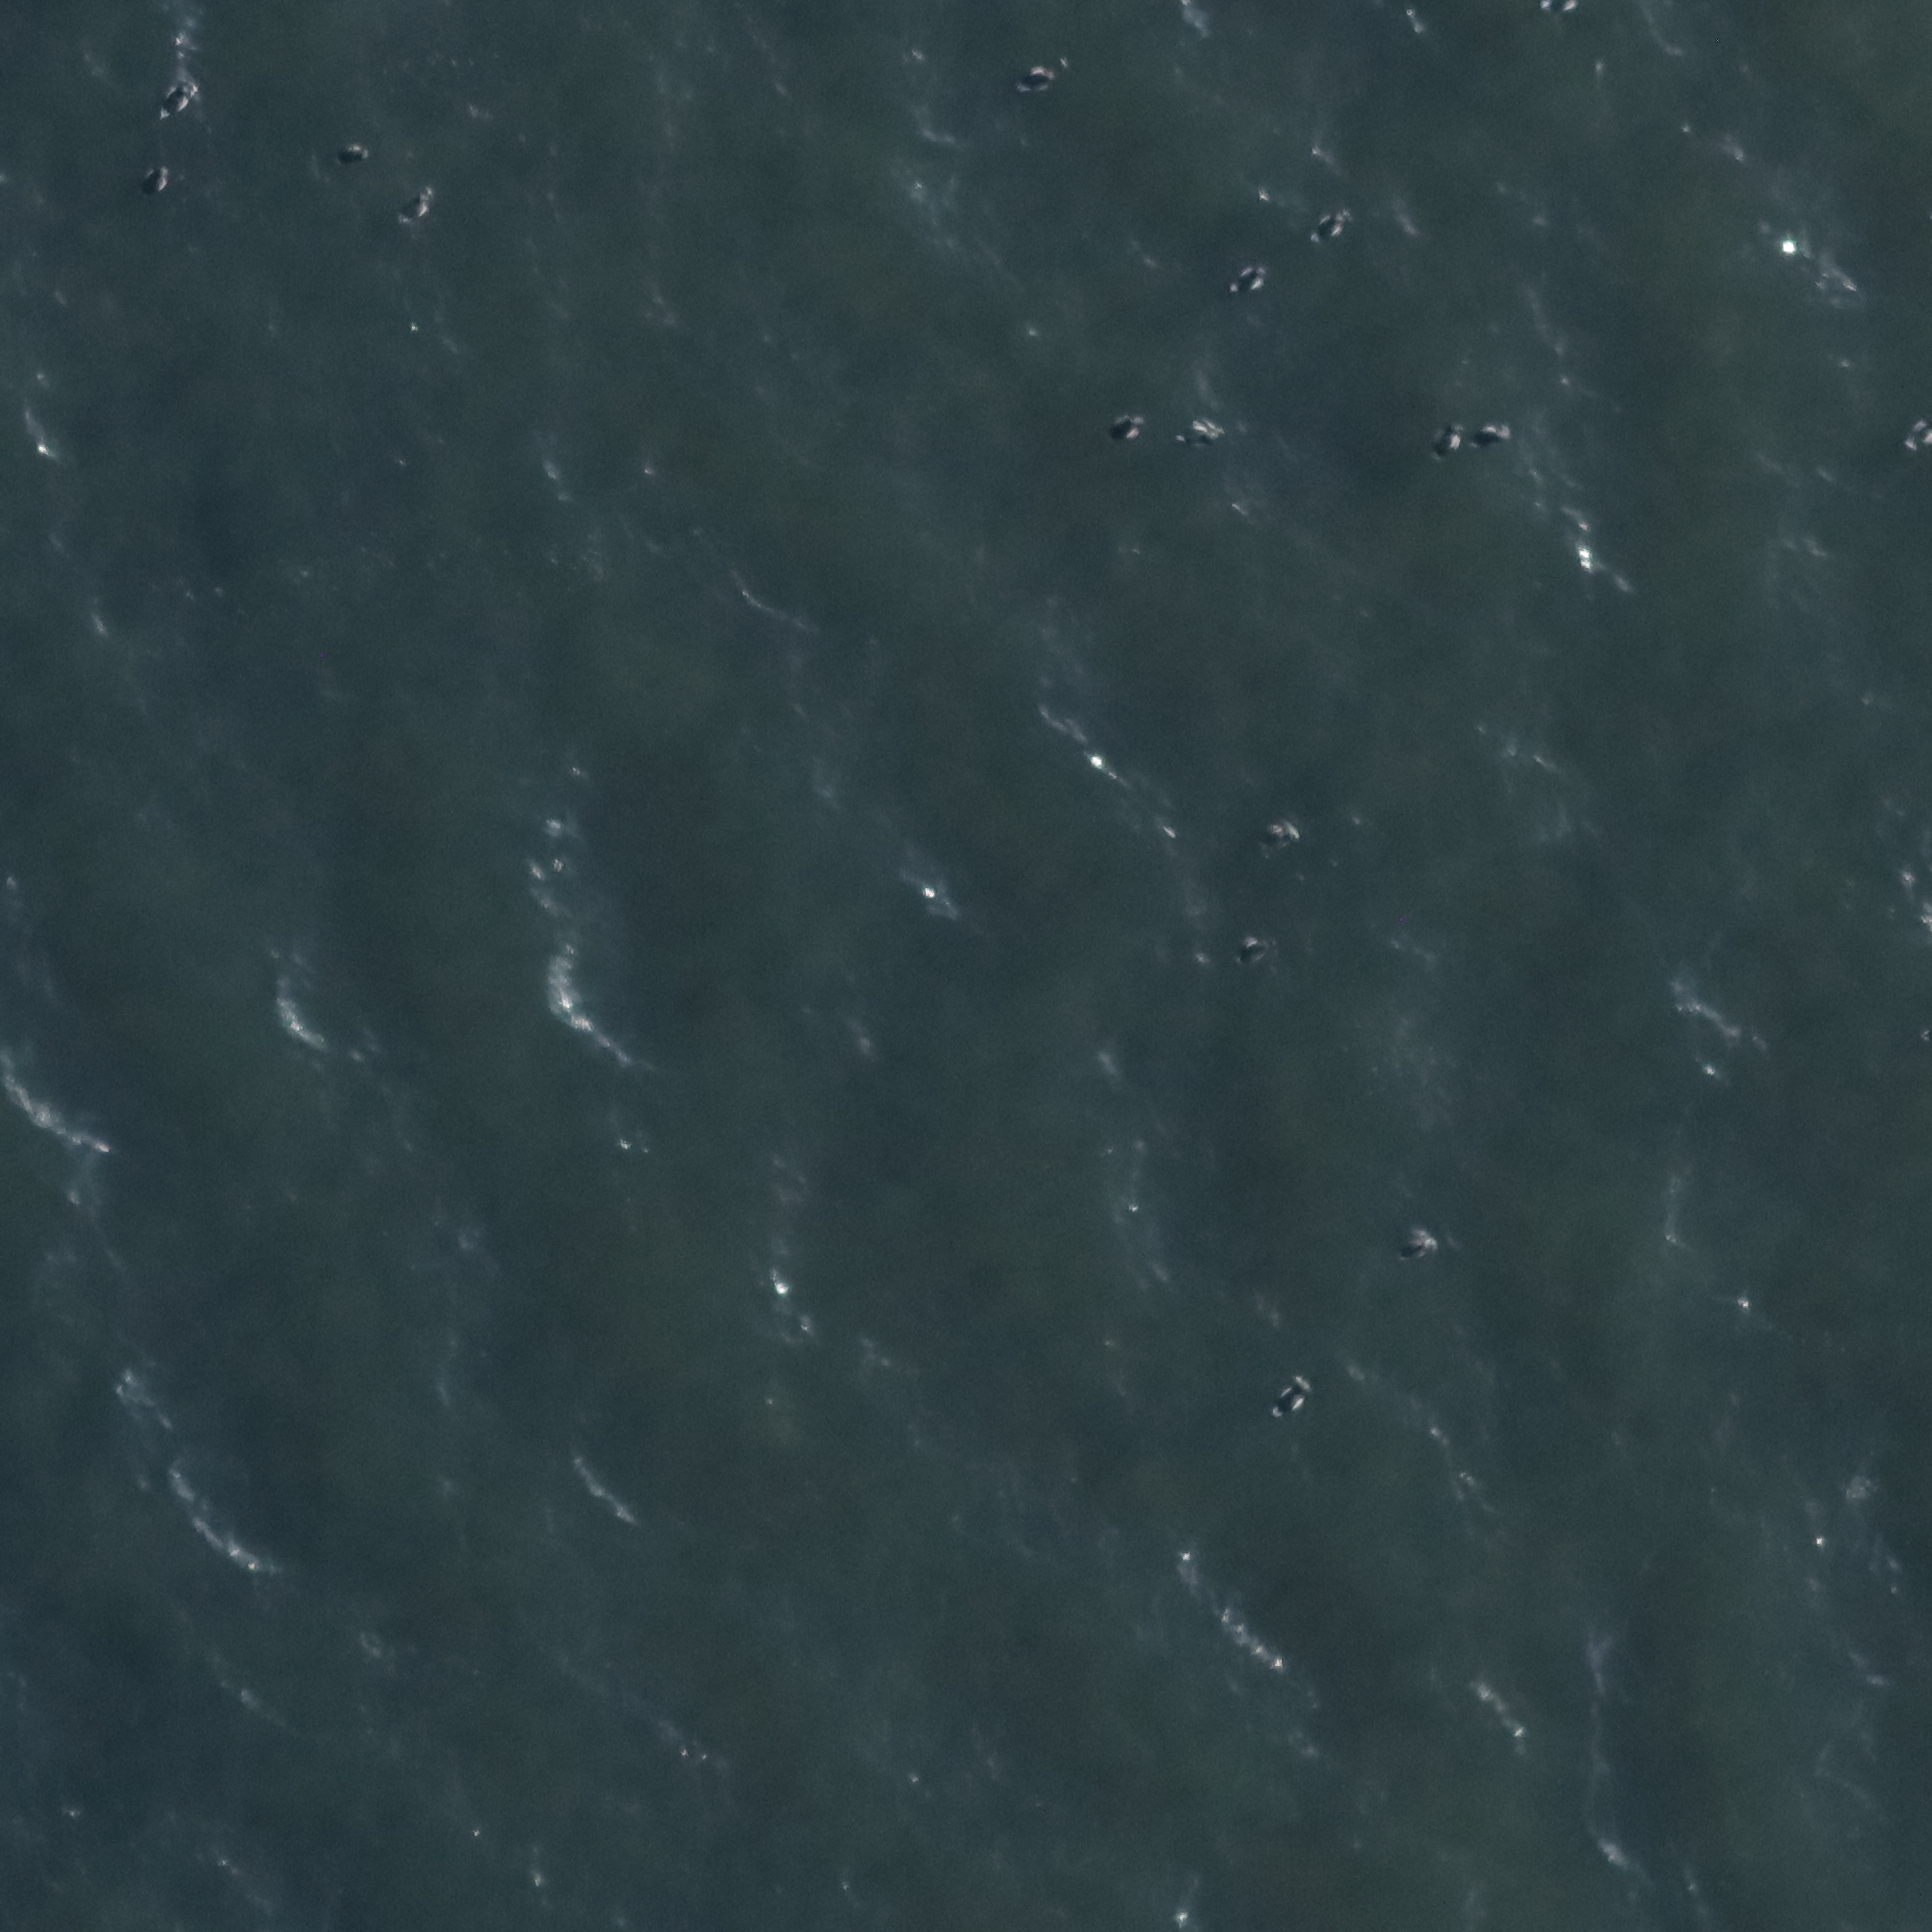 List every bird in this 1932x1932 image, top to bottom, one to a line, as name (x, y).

brant (1561, 1)
brant (1034, 82)
brant (176, 97)
brant (353, 154)
brant (158, 186)
brant (414, 209)
brant (1328, 223)
brant (1243, 276)
brant (1133, 423)
brant (1921, 433)
brant (1193, 437)
brant (1491, 438)
brant (1449, 445)
brant (1280, 839)
brant (1254, 951)
brant (1413, 1249)
brant (1292, 1398)